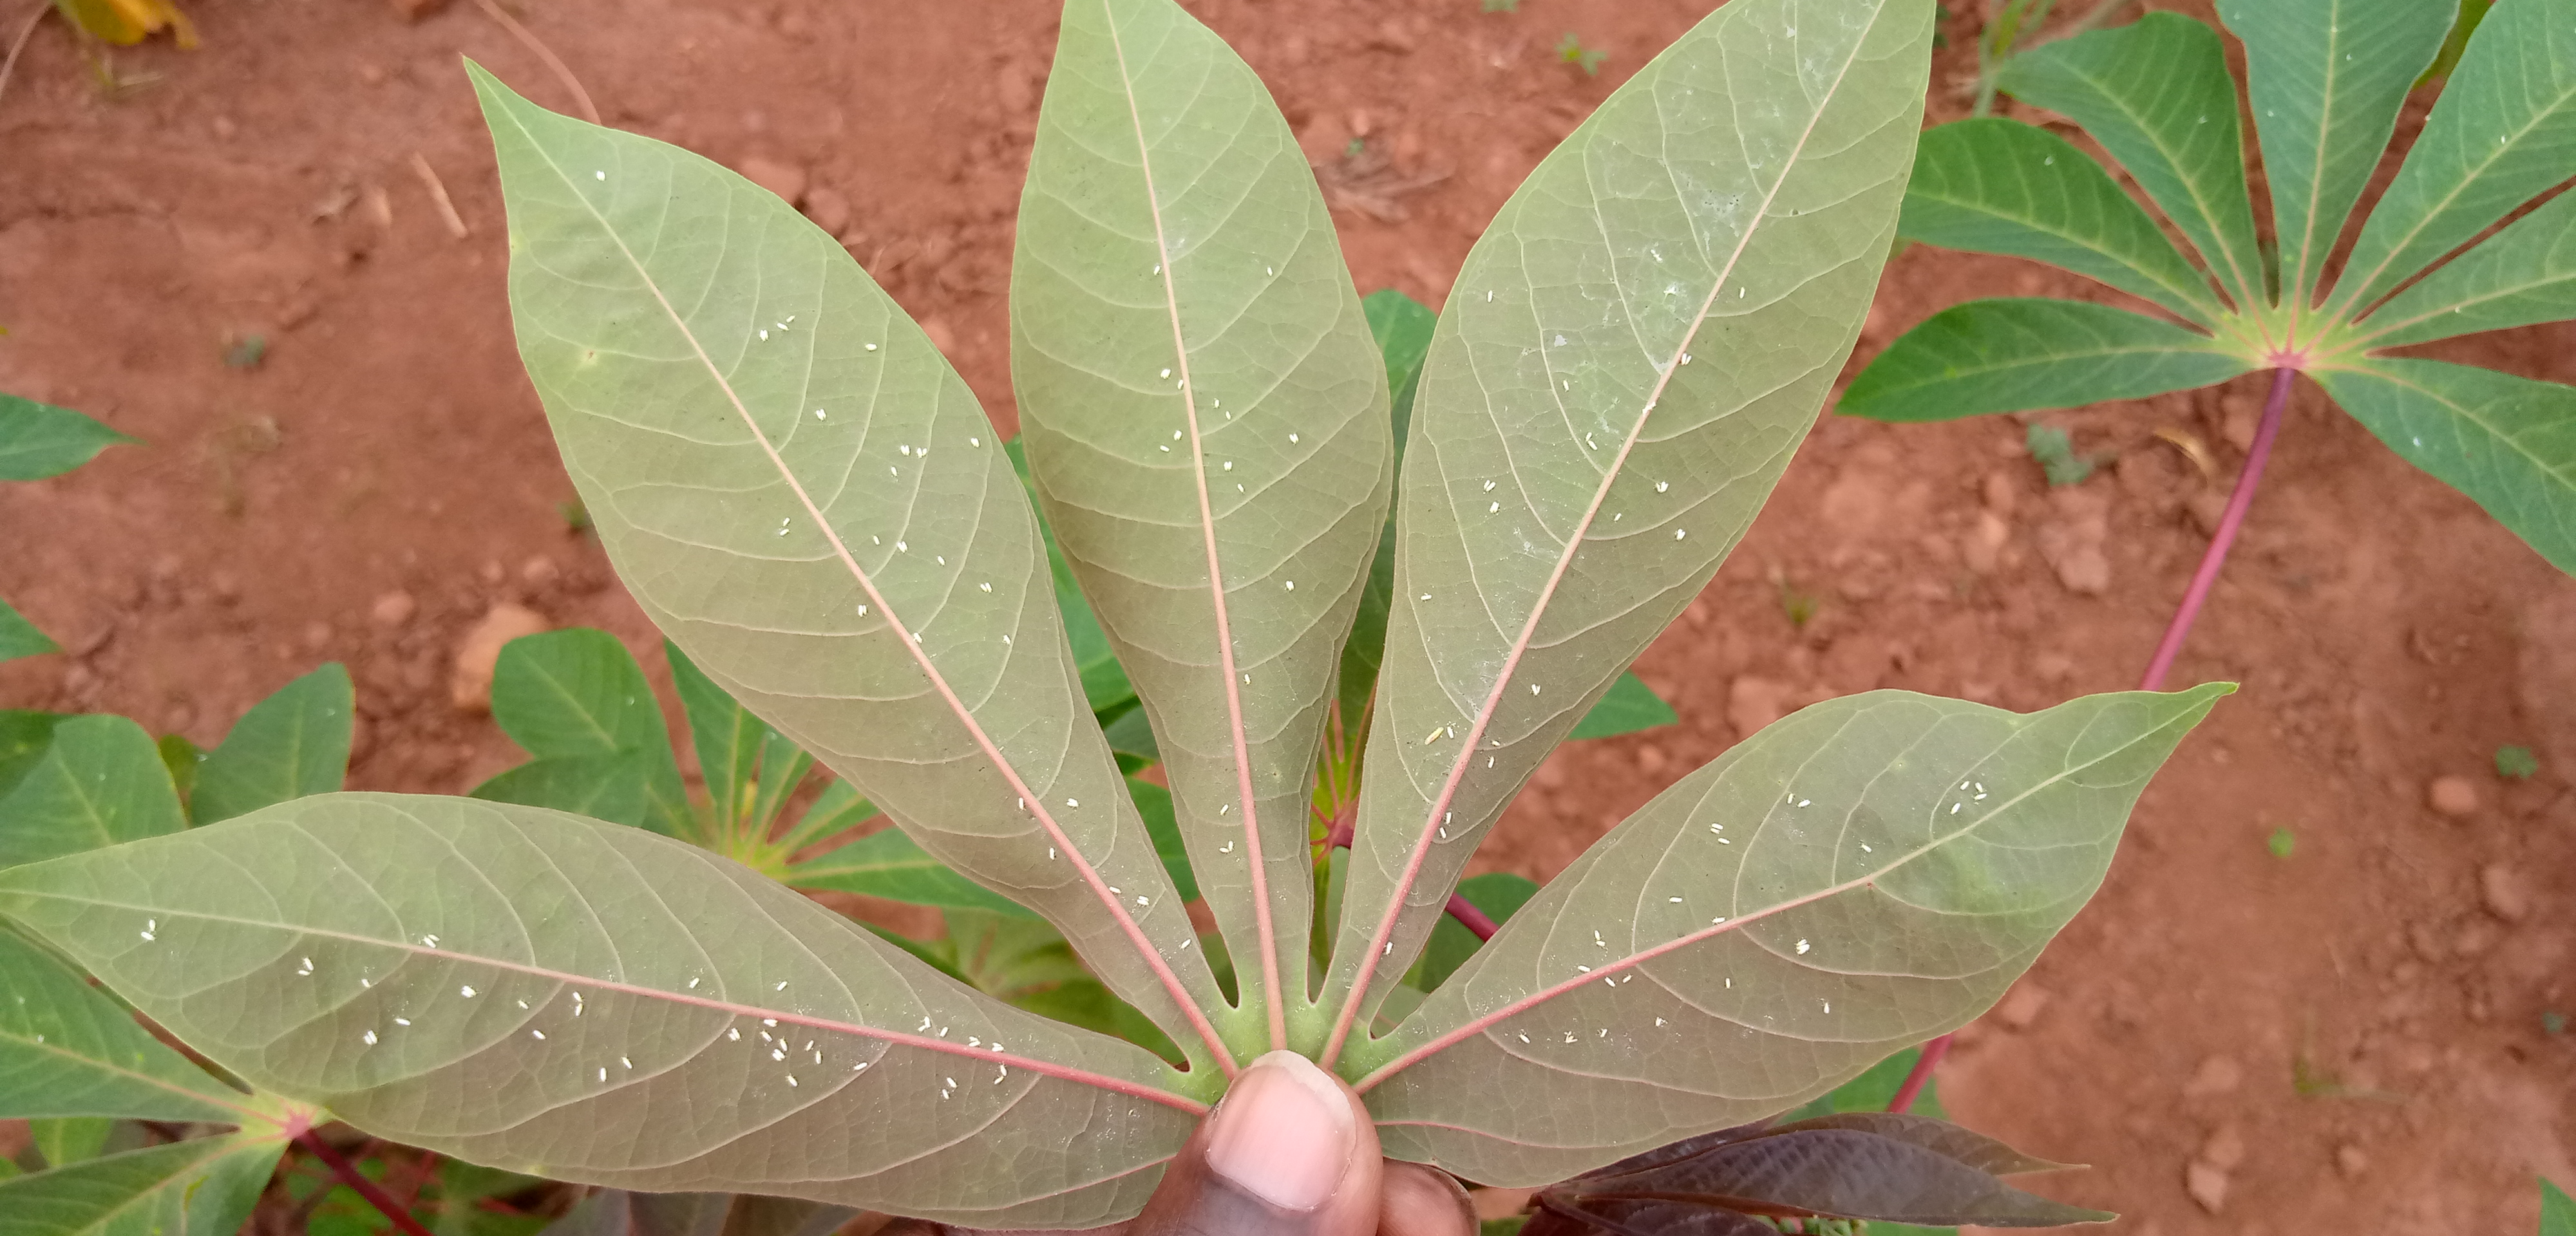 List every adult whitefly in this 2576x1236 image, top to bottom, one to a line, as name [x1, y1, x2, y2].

whitefly [595, 169, 601, 182]
whitefly [601, 169, 607, 183]
whitefly [1151, 263, 1161, 277]
whitefly [1265, 265, 1275, 279]
whitefly [1738, 285, 1746, 301]
whitefly [1486, 288, 1495, 304]
whitefly [785, 313, 797, 325]
whitefly [775, 322, 790, 333]
whitefly [759, 328, 766, 342]
whitefly [763, 328, 770, 341]
whitefly [864, 338, 878, 355]
whitefly [862, 341, 880, 354]
whitefly [1679, 352, 1688, 368]
whitefly [1685, 353, 1692, 367]
whitefly [1159, 367, 1169, 380]
whitefly [1164, 368, 1171, 380]
whitefly [1177, 377, 1186, 393]
whitefly [1561, 378, 1573, 392]
whitefly [1213, 398, 1222, 410]
whitefly [820, 407, 828, 421]
whitefly [815, 408, 824, 423]
whitefly [1224, 409, 1233, 422]
whitefly [1171, 428, 1184, 443]
whitefly [1585, 430, 1593, 442]
whitefly [1293, 432, 1300, 444]
whitefly [1288, 433, 1298, 446]
whitefly [969, 435, 983, 451]
whitefly [967, 436, 981, 451]
whitefly [1586, 440, 1599, 452]
whitefly [899, 444, 906, 458]
whitefly [905, 444, 911, 457]
whitefly [1159, 444, 1171, 454]
whitefly [916, 446, 922, 460]
whitefly [922, 447, 928, 458]
whitefly [1228, 459, 1234, 473]
whitefly [1222, 460, 1228, 473]
whitefly [889, 465, 900, 479]
whitefly [1482, 479, 1492, 492]
whitefly [1660, 480, 1670, 494]
whitefly [1654, 480, 1660, 494]
whitefly [1486, 481, 1497, 493]
whitefly [1236, 482, 1245, 494]
whitefly [1489, 501, 1497, 515]
whitefly [1493, 501, 1501, 514]
whitefly [1612, 512, 1623, 524]
whitefly [781, 516, 791, 528]
whitefly [778, 528, 791, 537]
whitefly [1675, 528, 1683, 543]
whitefly [1680, 530, 1687, 541]
whitefly [871, 534, 882, 547]
whitefly [901, 539, 909, 552]
whitefly [896, 541, 905, 555]
whitefly [936, 554, 947, 568]
whitefly [1284, 579, 1292, 592]
whitefly [1289, 580, 1296, 592]
whitefly [985, 581, 994, 594]
whitefly [979, 582, 988, 594]
whitefly [1418, 594, 1434, 603]
whitefly [857, 603, 863, 619]
whitefly [862, 604, 868, 616]
whitefly [912, 630, 924, 645]
whitefly [1002, 633, 1013, 647]
whitefly [1241, 671, 1254, 686]
whitefly [1530, 683, 1538, 698]
whitefly [1535, 684, 1542, 694]
whitefly [1445, 725, 1457, 741]
whitefly [1491, 740, 1503, 749]
whitefly [1487, 753, 1495, 771]
whitefly [1957, 780, 1971, 792]
whitefly [1974, 781, 1985, 794]
whitefly [1785, 791, 1795, 805]
whitefly [1973, 792, 1989, 801]
whitefly [1017, 796, 1025, 812]
whitefly [1063, 796, 1081, 810]
whitefly [1797, 798, 1811, 809]
whitefly [1949, 801, 1962, 817]
whitefly [1218, 802, 1230, 817]
whitefly [1444, 810, 1454, 827]
whitefly [1709, 822, 1725, 831]
whitefly [1437, 826, 1449, 841]
whitefly [1709, 827, 1721, 836]
whitefly [1715, 837, 1731, 847]
whitefly [1228, 839, 1235, 853]
whitefly [1860, 843, 1873, 855]
whitefly [1048, 845, 1057, 861]
whitefly [1218, 847, 1229, 855]
whitefly [1108, 884, 1123, 895]
whitefly [1137, 894, 1150, 902]
whitefly [1667, 895, 1685, 905]
whitefly [1135, 899, 1150, 907]
whitefly [1710, 915, 1727, 925]
whitefly [147, 917, 158, 933]
whitefly [1593, 929, 1604, 941]
whitefly [138, 931, 156, 944]
whitefly [427, 932, 441, 943]
whitefly [421, 936, 437, 950]
whitefly [1179, 937, 1193, 951]
whitefly [1794, 938, 1809, 947]
whitefly [1384, 939, 1394, 957]
whitefly [1595, 940, 1607, 948]
whitefly [1795, 944, 1813, 951]
whitefly [1797, 950, 1808, 957]
whitefly [303, 955, 317, 972]
whitefly [1576, 963, 1591, 974]
whitefly [296, 969, 310, 978]
whitefly [1620, 972, 1634, 986]
whitefly [1603, 975, 1620, 991]
whitefly [1723, 975, 1734, 990]
whitefly [688, 975, 701, 990]
whitefly [359, 977, 374, 991]
whitefly [776, 979, 790, 993]
whitefly [462, 984, 478, 998]
whitefly [572, 989, 585, 1003]
whitefly [460, 990, 474, 1000]
whitefly [516, 998, 531, 1011]
whitefly [1821, 1000, 1833, 1017]
whitefly [574, 1002, 585, 1018]
whitefly [1653, 1015, 1663, 1029]
whitefly [923, 1015, 933, 1030]
whitefly [394, 1016, 412, 1028]
whitefly [762, 1017, 779, 1029]
whitefly [916, 1024, 925, 1034]
whitefly [938, 1025, 951, 1039]
whitefly [1598, 1026, 1611, 1042]
whitefly [731, 1027, 743, 1041]
whitefly [531, 1029, 547, 1042]
whitefly [759, 1029, 774, 1044]
whitefly [1561, 1029, 1581, 1046]
whitefly [366, 1029, 380, 1047]
whitefly [1518, 1031, 1532, 1046]
whitefly [727, 1031, 737, 1042]
whitefly [363, 1033, 373, 1047]
whitefly [967, 1035, 980, 1042]
whitefly [779, 1037, 790, 1053]
whitefly [803, 1038, 816, 1053]
whitefly [967, 1040, 982, 1048]
whitefly [991, 1040, 1003, 1047]
whitefly [990, 1047, 1006, 1053]
whitefly [773, 1048, 786, 1061]
whitefly [815, 1049, 823, 1067]
whitefly [771, 1052, 782, 1063]
whitefly [620, 1054, 635, 1071]
whitefly [851, 1058, 869, 1072]
whitefly [999, 1063, 1009, 1077]
whitefly [599, 1065, 609, 1084]
whitefly [785, 1073, 799, 1089]
whitefly [992, 1075, 1006, 1086]
whitefly [945, 1076, 959, 1090]
whitefly [940, 1087, 952, 1101]